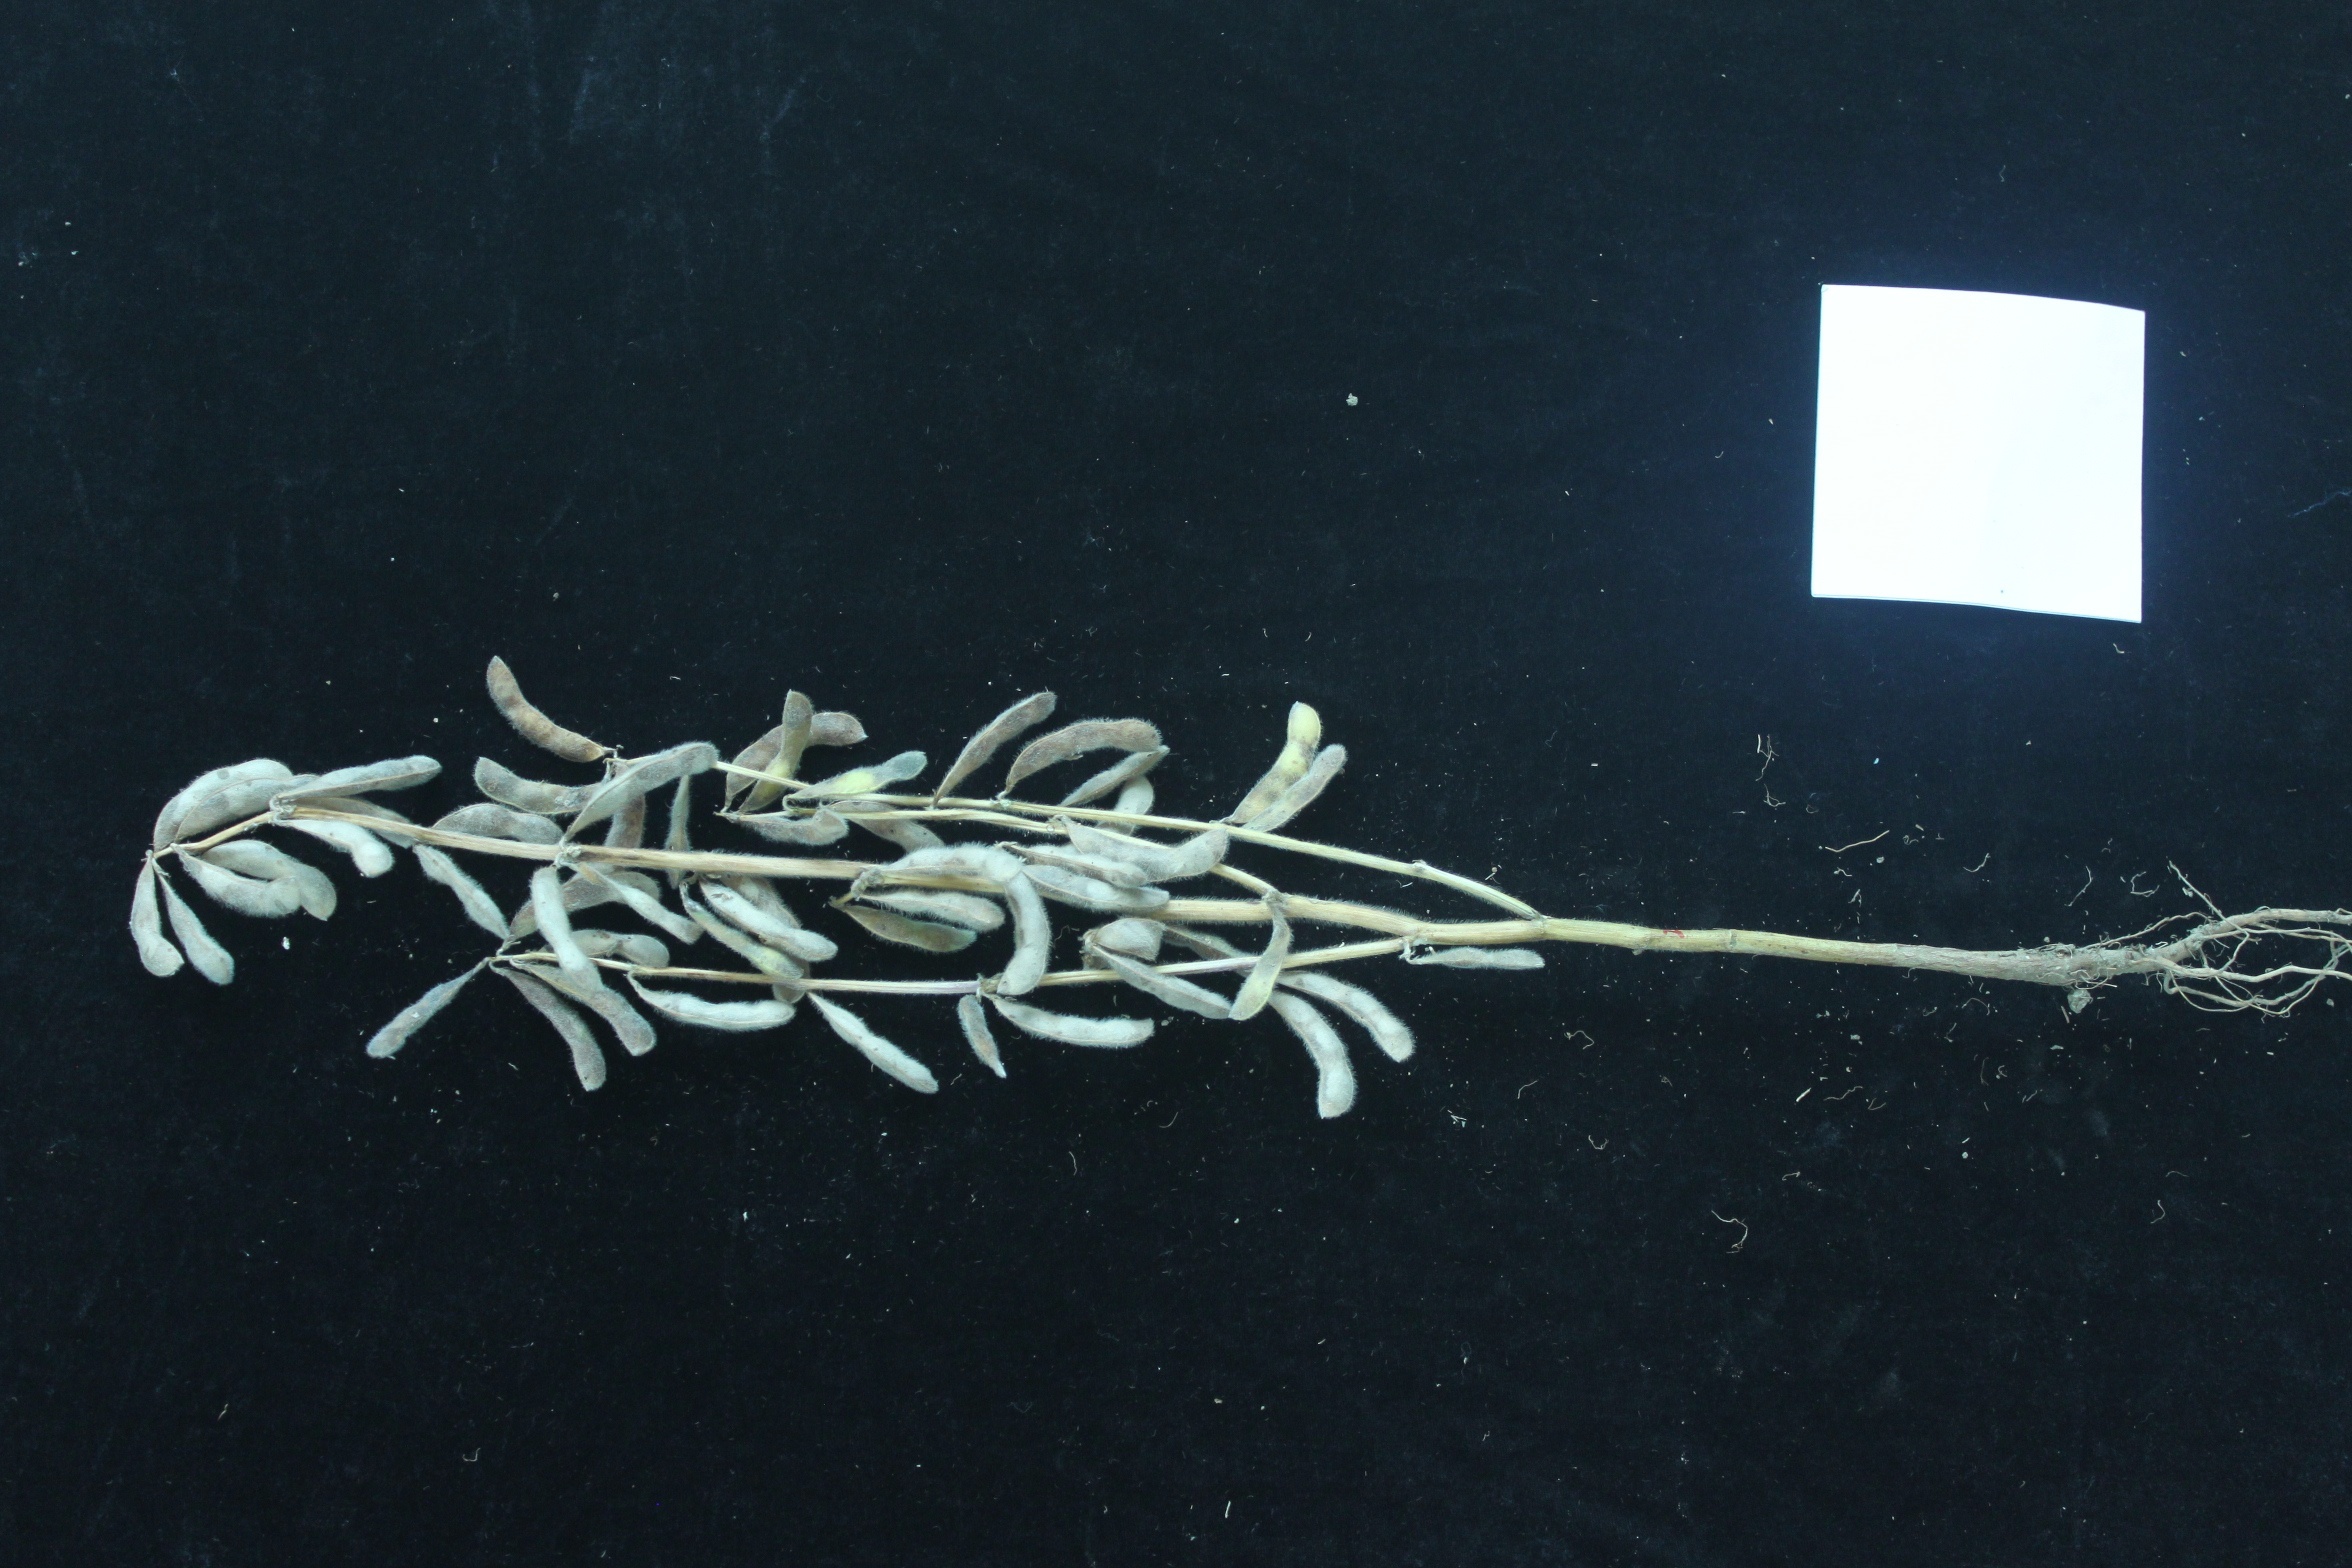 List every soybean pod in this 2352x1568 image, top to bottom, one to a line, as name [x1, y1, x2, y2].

soybean pod [485, 656, 617, 761]
soybean pod [732, 690, 813, 815]
soybean pod [933, 693, 1056, 802]
soybean pod [1224, 699, 1320, 825]
soybean pod [723, 712, 866, 811]
soybean pod [1004, 719, 1161, 795]
soybean pod [1232, 744, 1347, 832]
soybean pod [560, 745, 719, 853]
soybean pod [1054, 748, 1168, 813]
soybean pod [785, 750, 928, 802]
soybean pod [588, 752, 644, 876]
soybean pod [272, 756, 440, 802]
soybean pod [473, 757, 614, 812]
soybean pod [151, 758, 292, 853]
soybean pod [666, 760, 692, 889]
soybean pod [1070, 766, 1153, 849]
soybean pod [157, 779, 327, 849]
soybean pod [805, 802, 949, 867]
soybean pod [427, 804, 573, 851]
soybean pod [723, 812, 846, 845]
soybean pod [1063, 813, 1230, 881]
soybean pod [277, 819, 394, 879]
soybean pod [192, 840, 336, 922]
soybean pod [855, 843, 1016, 886]
soybean pod [414, 844, 514, 944]
soybean pod [173, 846, 299, 919]
soybean pod [974, 848, 1049, 995]
soybean pod [1015, 848, 1148, 890]
soybean pod [710, 850, 807, 1005]
soybean pod [128, 856, 183, 976]
soybean pod [529, 860, 602, 995]
soybean pod [154, 864, 234, 986]
soybean pod [1006, 866, 1170, 917]
soybean pod [592, 871, 704, 942]
soybean pod [502, 872, 659, 947]
soybean pod [700, 873, 839, 962]
soybean pod [677, 876, 797, 980]
soybean pod [851, 892, 1003, 932]
soybean pod [1230, 900, 1291, 1024]
soybean pod [835, 903, 978, 951]
soybean pod [1140, 914, 1275, 981]
soybean pod [1086, 919, 1164, 958]
soybean pod [539, 930, 669, 969]
soybean pod [1413, 947, 1546, 971]
soybean pod [1091, 949, 1235, 1021]
soybean pod [368, 963, 487, 1059]
soybean pod [513, 963, 654, 1055]
soybean pod [490, 967, 604, 1091]
soybean pod [1267, 969, 1414, 1062]
soybean pod [628, 976, 793, 1033]
soybean pod [1253, 988, 1357, 1117]
soybean pod [810, 992, 937, 1095]
soybean pod [956, 993, 1005, 1079]
soybean pod [982, 993, 1155, 1046]